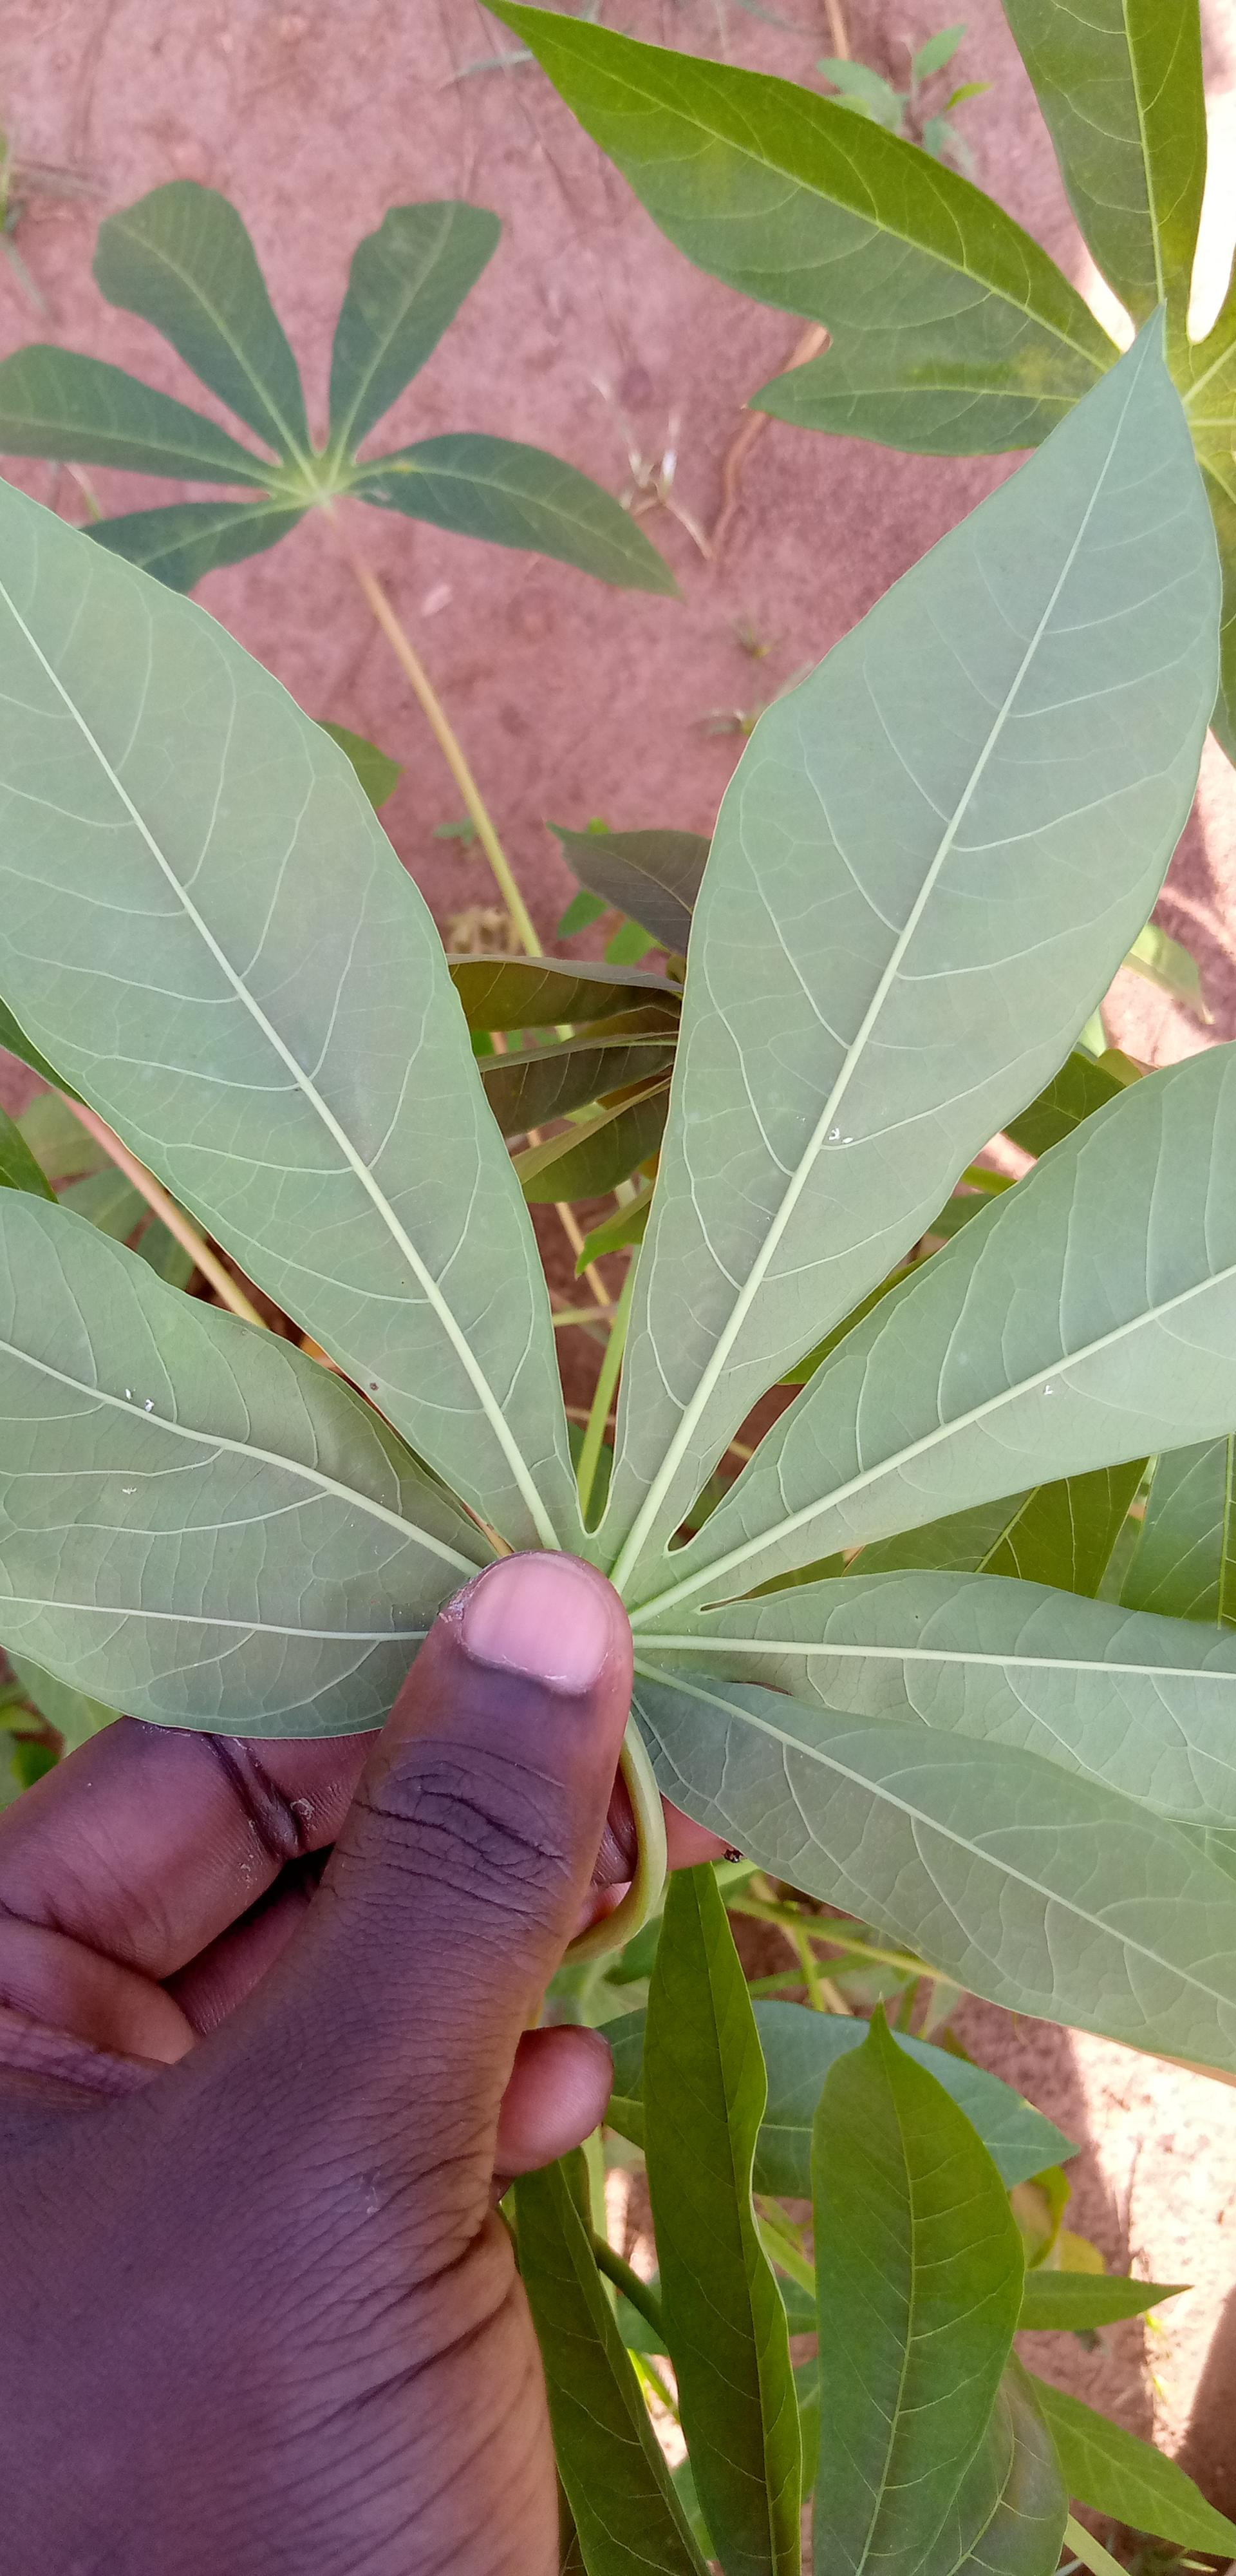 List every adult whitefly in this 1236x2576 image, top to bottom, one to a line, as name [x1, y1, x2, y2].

whitefly [827, 1125, 841, 1143]
whitefly [840, 1136, 854, 1146]
whitefly [1042, 1381, 1054, 1397]
whitefly [124, 1387, 133, 1403]
whitefly [144, 1397, 155, 1414]
whitefly [117, 1486, 139, 1497]